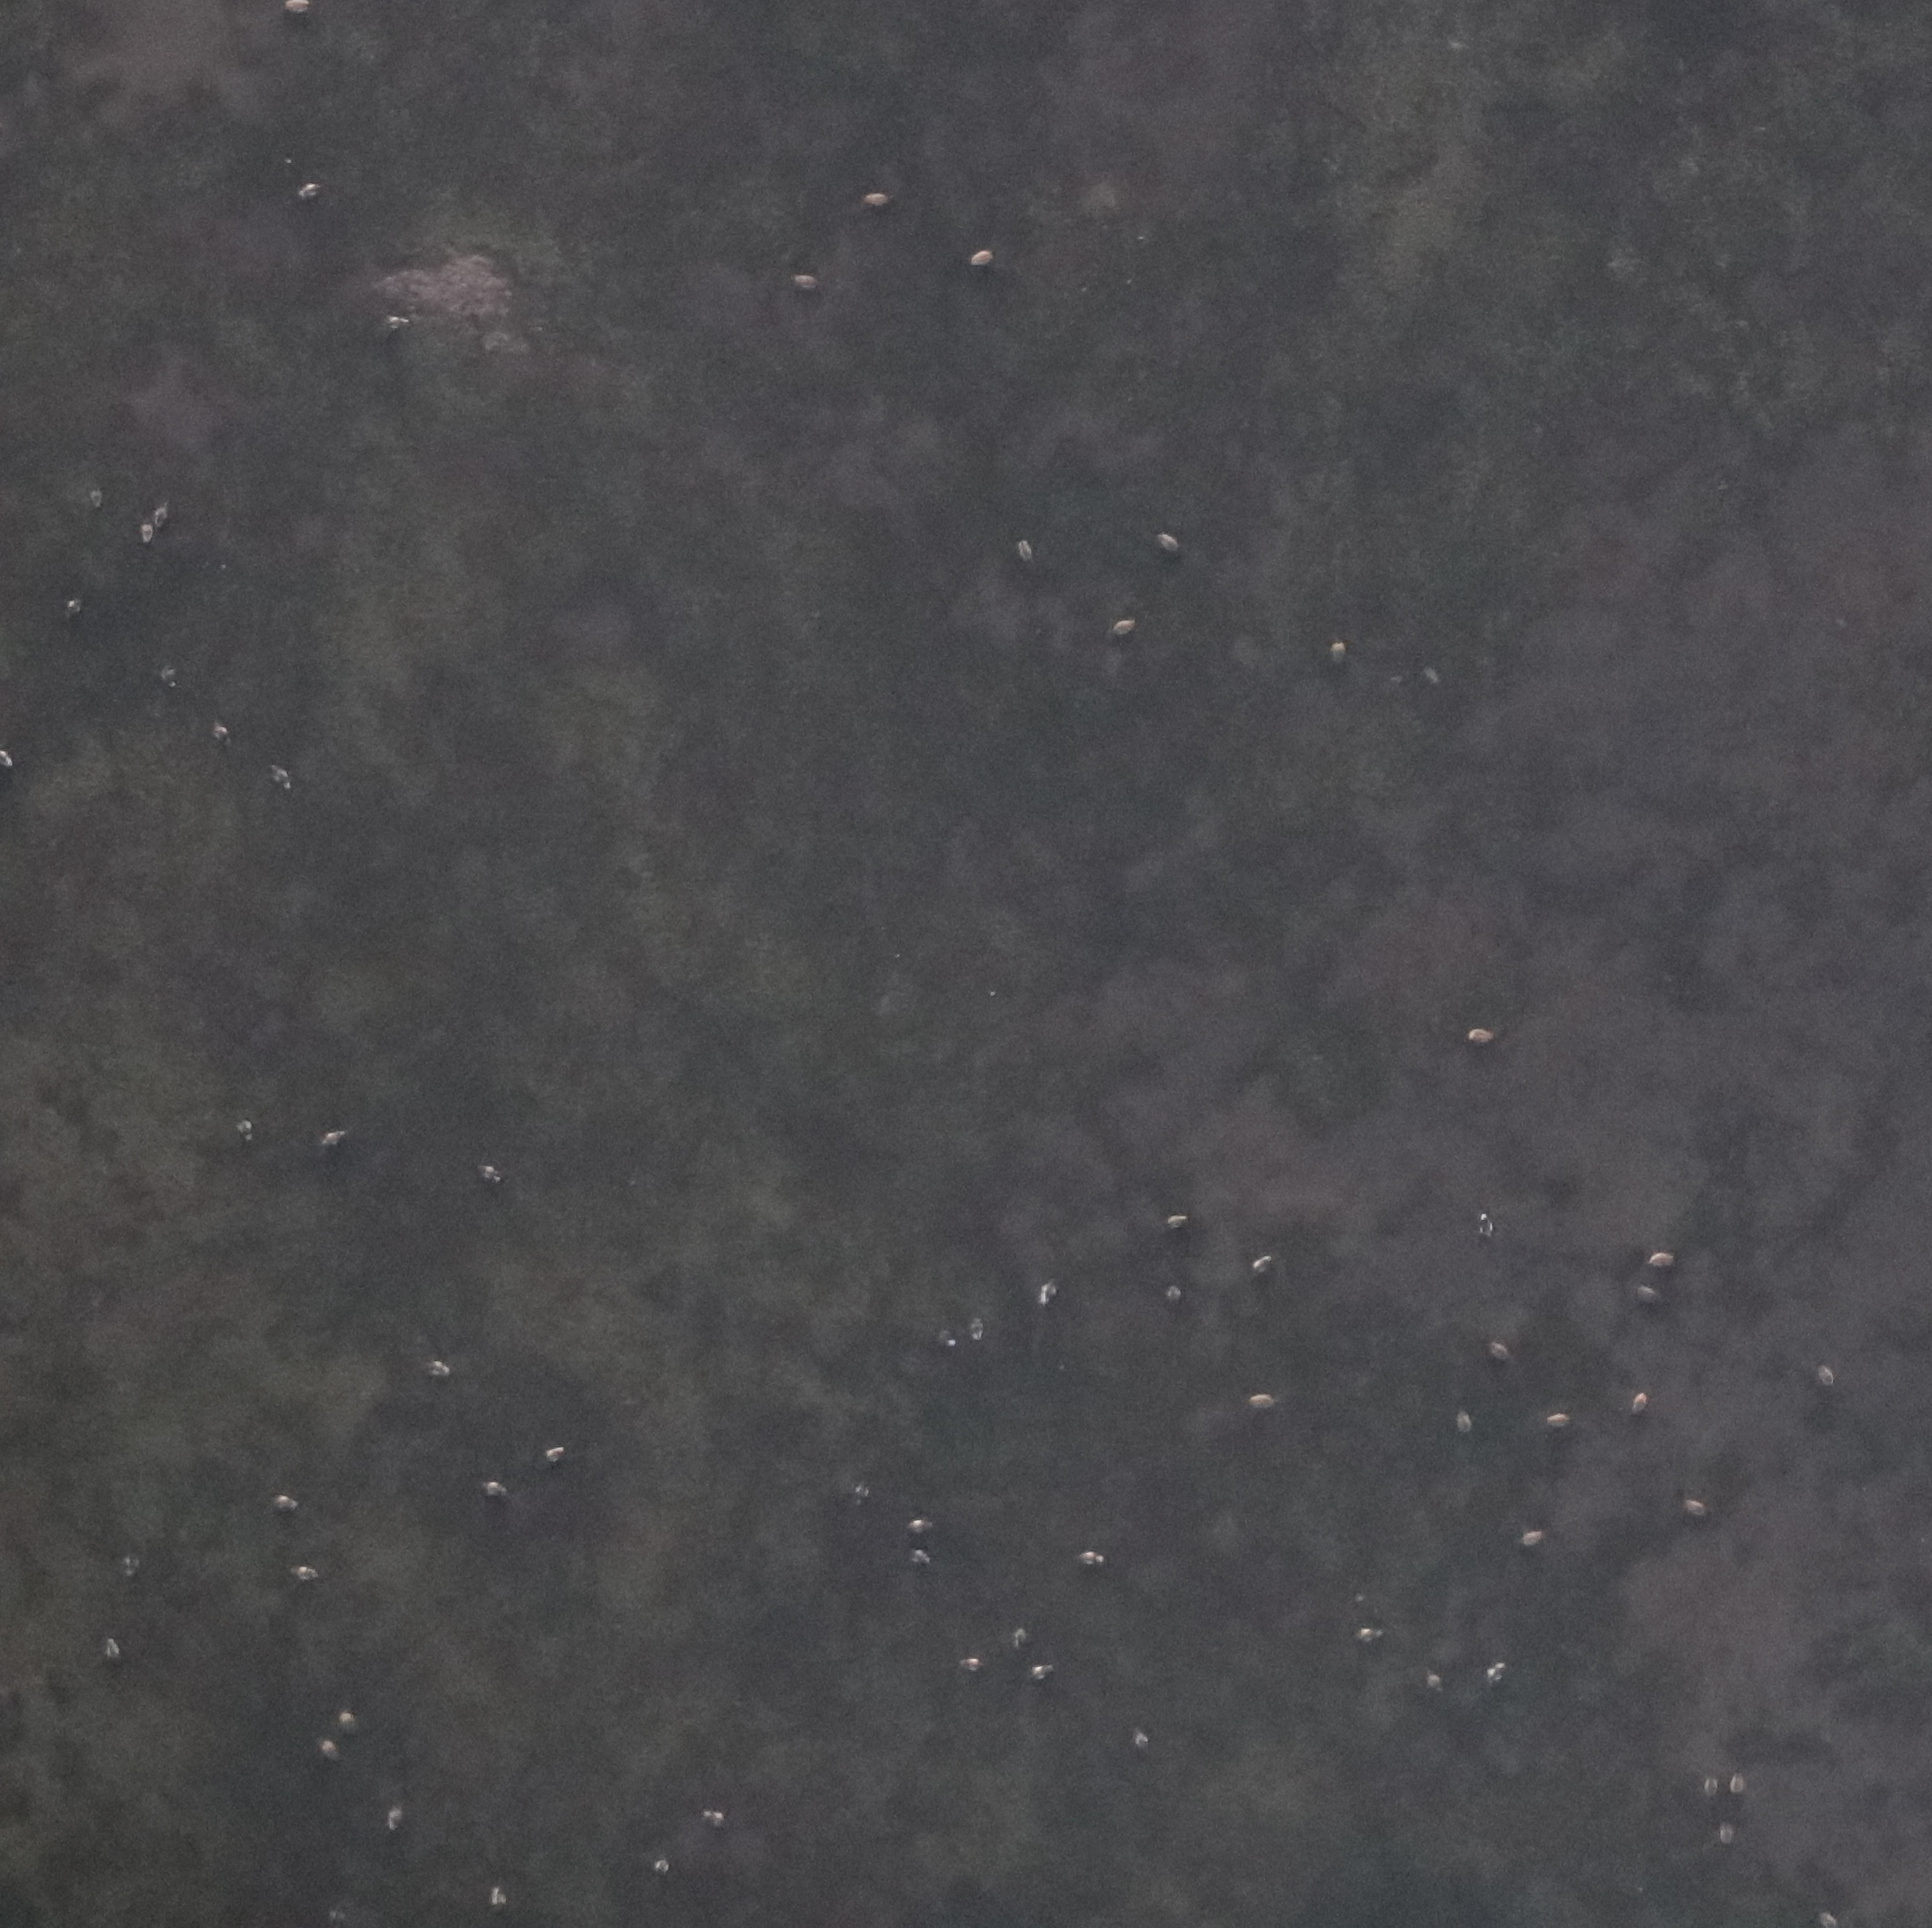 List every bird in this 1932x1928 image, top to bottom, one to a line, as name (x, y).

Canada goose (298, 5)
brant (308, 190)
Canada goose (876, 199)
Canada goose (982, 259)
Canada goose (806, 281)
brant (393, 322)
brant (95, 496)
brant (158, 516)
brant (142, 529)
Canada goose (1169, 541)
Canada goose (1028, 555)
brant (74, 606)
Canada goose (1124, 627)
Canada goose (1340, 651)
brant (166, 674)
brant (222, 734)
brant (3, 758)
brant (286, 778)
Canada goose (1481, 1037)
brant (246, 1129)
brant (333, 1139)
brant (491, 1173)
Canada goose (1177, 1221)
brant (1486, 1227)
Canada goose (1662, 1260)
brant (1263, 1267)
brant (1045, 1292)
brant (1177, 1294)
Canada goose (1645, 1295)
brant (978, 1329)
brant (951, 1339)
Canada goose (1501, 1352)
brant (440, 1369)
Canada goose (1827, 1374)
Canada goose (1261, 1401)
Canada goose (1640, 1402)
Canada goose (1558, 1421)
Canada goose (1466, 1424)
brant (556, 1452)
brant (496, 1489)
brant (859, 1496)
brant (284, 1503)
Canada goose (1695, 1507)
brant (918, 1528)
Canada goose (1530, 1536)
brant (922, 1558)
brant (1089, 1558)
brant (132, 1564)
brant (306, 1573)
brant (1368, 1635)
brant (1019, 1637)
brant (110, 1649)
brant (971, 1663)
brant (1041, 1672)
brant (1496, 1673)
brant (1436, 1684)
Canada goose (347, 1724)
brant (1139, 1742)
Canada goose (331, 1751)
Canada goose (1740, 1783)
Canada goose (1709, 1787)
brant (710, 1814)
brant (393, 1820)
Canada goose (1723, 1835)
brant (660, 1866)
brant (501, 1898)
brant (334, 1913)
Canada goose (1831, 1924)